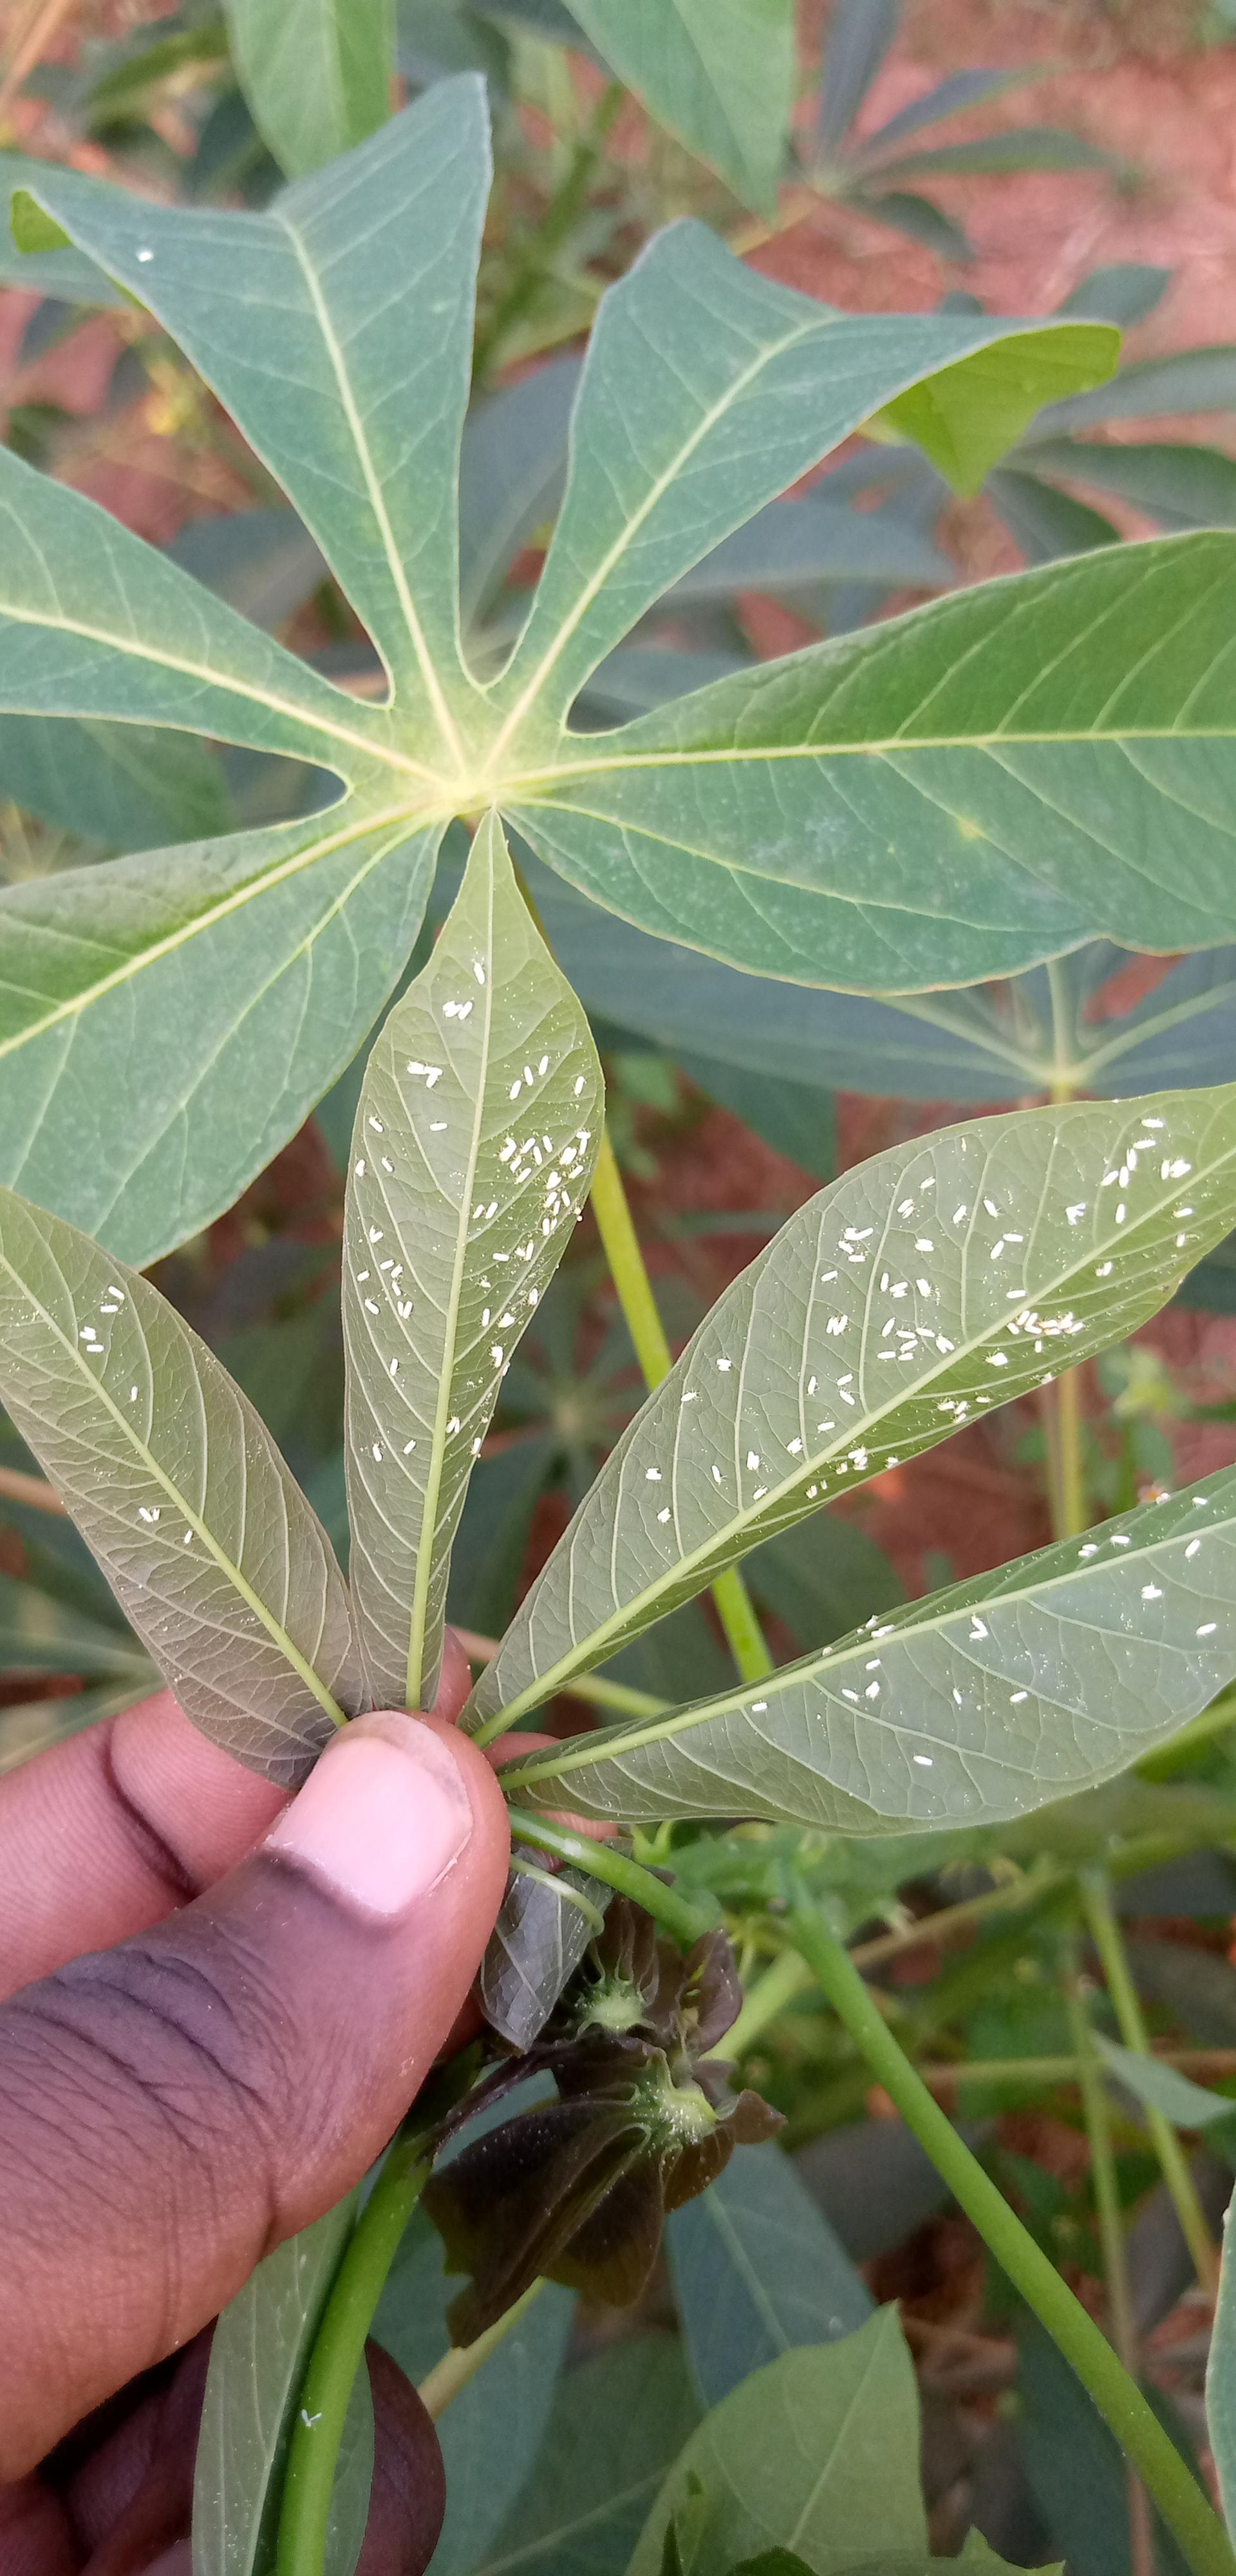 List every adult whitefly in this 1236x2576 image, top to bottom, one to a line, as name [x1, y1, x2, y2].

whitefly [133, 243, 157, 266]
whitefly [473, 959, 488, 987]
whitefly [442, 999, 457, 1011]
whitefly [458, 1000, 474, 1022]
whitefly [445, 1004, 463, 1019]
whitefly [536, 1054, 551, 1077]
whitefly [407, 1059, 423, 1069]
whitefly [424, 1065, 444, 1075]
whitefly [523, 1065, 536, 1086]
whitefly [406, 1066, 424, 1076]
whitefly [425, 1073, 439, 1090]
whitefly [572, 1073, 585, 1098]
whitefly [508, 1079, 523, 1101]
whitefly [368, 1113, 387, 1133]
whitefly [1139, 1116, 1166, 1130]
whitefly [429, 1119, 449, 1133]
whitefly [575, 1128, 594, 1139]
whitefly [541, 1133, 554, 1153]
whitefly [503, 1135, 518, 1146]
whitefly [520, 1137, 536, 1155]
whitefly [577, 1137, 589, 1157]
whitefly [1131, 1139, 1158, 1148]
whitefly [532, 1144, 544, 1166]
whitefly [1125, 1145, 1139, 1170]
whitefly [498, 1146, 518, 1163]
whitefly [559, 1146, 572, 1165]
whitefly [567, 1146, 577, 1164]
whitefly [380, 1153, 395, 1175]
whitefly [509, 1155, 522, 1171]
whitefly [353, 1157, 368, 1179]
whitefly [1159, 1158, 1170, 1180]
whitefly [1171, 1159, 1185, 1173]
whitefly [1171, 1163, 1192, 1181]
whitefly [567, 1164, 584, 1180]
whitefly [1118, 1164, 1130, 1190]
whitefly [516, 1168, 532, 1184]
whitefly [545, 1169, 562, 1189]
whitefly [1100, 1170, 1119, 1188]
whitefly [919, 1173, 937, 1191]
whitefly [559, 1188, 574, 1209]
whitefly [543, 1189, 558, 1211]
whitefly [898, 1197, 914, 1214]
whitefly [981, 1197, 1002, 1219]
whitefly [553, 1198, 561, 1217]
whitefly [486, 1200, 498, 1221]
whitefly [1058, 1200, 1087, 1227]
whitefly [1112, 1200, 1128, 1226]
whitefly [950, 1202, 969, 1224]
whitefly [1171, 1202, 1195, 1220]
whitefly [472, 1203, 485, 1221]
whitefly [571, 1205, 582, 1216]
whitefly [902, 1205, 915, 1221]
whitefly [540, 1215, 549, 1237]
whitefly [549, 1217, 560, 1232]
whitefly [369, 1224, 375, 1236]
whitefly [844, 1226, 858, 1233]
whitefly [859, 1226, 875, 1240]
whitefly [370, 1230, 384, 1244]
whitefly [1172, 1231, 1188, 1249]
whitefly [1001, 1232, 1024, 1243]
whitefly [843, 1233, 859, 1240]
whitefly [915, 1236, 935, 1244]
whitefly [526, 1239, 535, 1263]
whitefly [837, 1240, 855, 1256]
whitefly [989, 1240, 1004, 1262]
whitefly [913, 1244, 937, 1253]
whitefly [512, 1244, 525, 1258]
whitefly [490, 1249, 509, 1264]
whitefly [845, 1254, 868, 1264]
whitefly [379, 1257, 395, 1271]
whitefly [1103, 1261, 1112, 1276]
whitefly [391, 1262, 403, 1280]
whitefly [1094, 1265, 1103, 1278]
whitefly [356, 1268, 372, 1283]
whitefly [818, 1270, 839, 1283]
whitefly [879, 1271, 890, 1292]
whitefly [476, 1274, 494, 1289]
whitefly [914, 1275, 934, 1299]
whitefly [890, 1279, 910, 1291]
whitefly [389, 1280, 402, 1297]
whitefly [106, 1282, 125, 1302]
whitefly [527, 1285, 540, 1306]
whitefly [1002, 1288, 1027, 1300]
whitefly [892, 1289, 907, 1300]
whitefly [363, 1295, 380, 1316]
whitefly [404, 1299, 414, 1319]
whitefly [396, 1300, 404, 1318]
whitefly [480, 1302, 490, 1329]
whitefly [98, 1303, 120, 1314]
whitefly [1016, 1309, 1031, 1325]
whitefly [496, 1310, 516, 1329]
whitefly [1062, 1311, 1075, 1321]
whitefly [1027, 1312, 1038, 1325]
whitefly [838, 1313, 849, 1333]
whitefly [825, 1314, 833, 1335]
whitefly [881, 1316, 897, 1340]
whitefly [833, 1317, 841, 1337]
whitefly [1037, 1319, 1058, 1329]
whitefly [1005, 1321, 1019, 1336]
whitefly [1059, 1321, 1073, 1329]
whitefly [1068, 1321, 1084, 1334]
whitefly [82, 1325, 97, 1334]
whitefly [1023, 1325, 1042, 1334]
whitefly [915, 1327, 935, 1338]
whitefly [1043, 1328, 1060, 1336]
whitefly [895, 1329, 917, 1340]
whitefly [79, 1330, 97, 1341]
whitefly [938, 1335, 955, 1350]
whitefly [1033, 1336, 1044, 1354]
whitefly [933, 1338, 948, 1355]
whitefly [84, 1342, 105, 1354]
whitefly [489, 1343, 504, 1356]
whitefly [876, 1348, 897, 1360]
whitefly [494, 1350, 504, 1368]
whitefly [984, 1351, 1006, 1365]
whitefly [897, 1352, 915, 1363]
whitefly [389, 1355, 399, 1378]
whitefly [715, 1356, 734, 1365]
whitefly [994, 1356, 1007, 1368]
whitefly [501, 1363, 510, 1376]
whitefly [717, 1365, 732, 1372]
whitefly [1038, 1371, 1055, 1385]
whitefly [804, 1372, 818, 1397]
whitefly [836, 1373, 854, 1388]
whitefly [127, 1383, 142, 1405]
whitefly [678, 1386, 700, 1406]
whitefly [838, 1388, 857, 1409]
whitefly [972, 1394, 994, 1406]
whitefly [934, 1399, 957, 1411]
whitefly [956, 1400, 968, 1416]
whitefly [952, 1412, 968, 1426]
whitefly [480, 1413, 489, 1427]
whitefly [445, 1416, 458, 1434]
whitefly [454, 1416, 464, 1435]
whitefly [815, 1419, 836, 1432]
whitefly [469, 1434, 482, 1457]
whitefly [786, 1437, 801, 1453]
whitefly [401, 1437, 417, 1457]
whitefly [370, 1440, 385, 1465]
whitefly [792, 1441, 804, 1456]
whitefly [847, 1446, 866, 1459]
whitefly [746, 1449, 753, 1470]
whitefly [753, 1452, 761, 1470]
whitefly [854, 1455, 865, 1464]
whitefly [885, 1455, 898, 1463]
whitefly [860, 1456, 868, 1466]
whitefly [841, 1462, 850, 1474]
whitefly [885, 1462, 896, 1470]
whitefly [708, 1463, 725, 1484]
whitefly [852, 1464, 868, 1471]
whitefly [835, 1466, 842, 1475]
whitefly [645, 1466, 660, 1473]
whitefly [645, 1473, 662, 1481]
whitefly [819, 1478, 828, 1491]
whitefly [751, 1482, 769, 1500]
whitefly [810, 1484, 820, 1496]
whitefly [805, 1486, 813, 1500]
whitefly [1160, 1491, 1170, 1500]
whitefly [1190, 1495, 1208, 1508]
whitefly [1155, 1497, 1163, 1506]
whitefly [138, 1505, 154, 1524]
whitefly [151, 1506, 162, 1522]
whitefly [657, 1507, 671, 1521]
whitefly [662, 1513, 671, 1523]
whitefly [182, 1529, 196, 1544]
whitefly [1109, 1533, 1131, 1546]
whitefly [1181, 1535, 1204, 1560]
whitefly [1081, 1543, 1098, 1550]
whitefly [1077, 1549, 1092, 1557]
whitefly [1139, 1584, 1157, 1592]
whitefly [1140, 1589, 1165, 1600]
whitefly [970, 1613, 988, 1630]
whitefly [865, 1614, 879, 1629]
whitefly [1192, 1619, 1219, 1638]
whitefly [879, 1624, 895, 1631]
whitefly [969, 1629, 989, 1640]
whitefly [870, 1631, 885, 1639]
whitefly [821, 1646, 833, 1655]
whitefly [865, 1658, 882, 1672]
whitefly [863, 1679, 885, 1701]
whitefly [950, 1683, 964, 1707]
whitefly [838, 1687, 859, 1703]
whitefly [1005, 1690, 1029, 1704]
whitefly [748, 1702, 771, 1713]
whitefly [910, 1753, 935, 1768]
whitefly [298, 2405, 325, 2431]